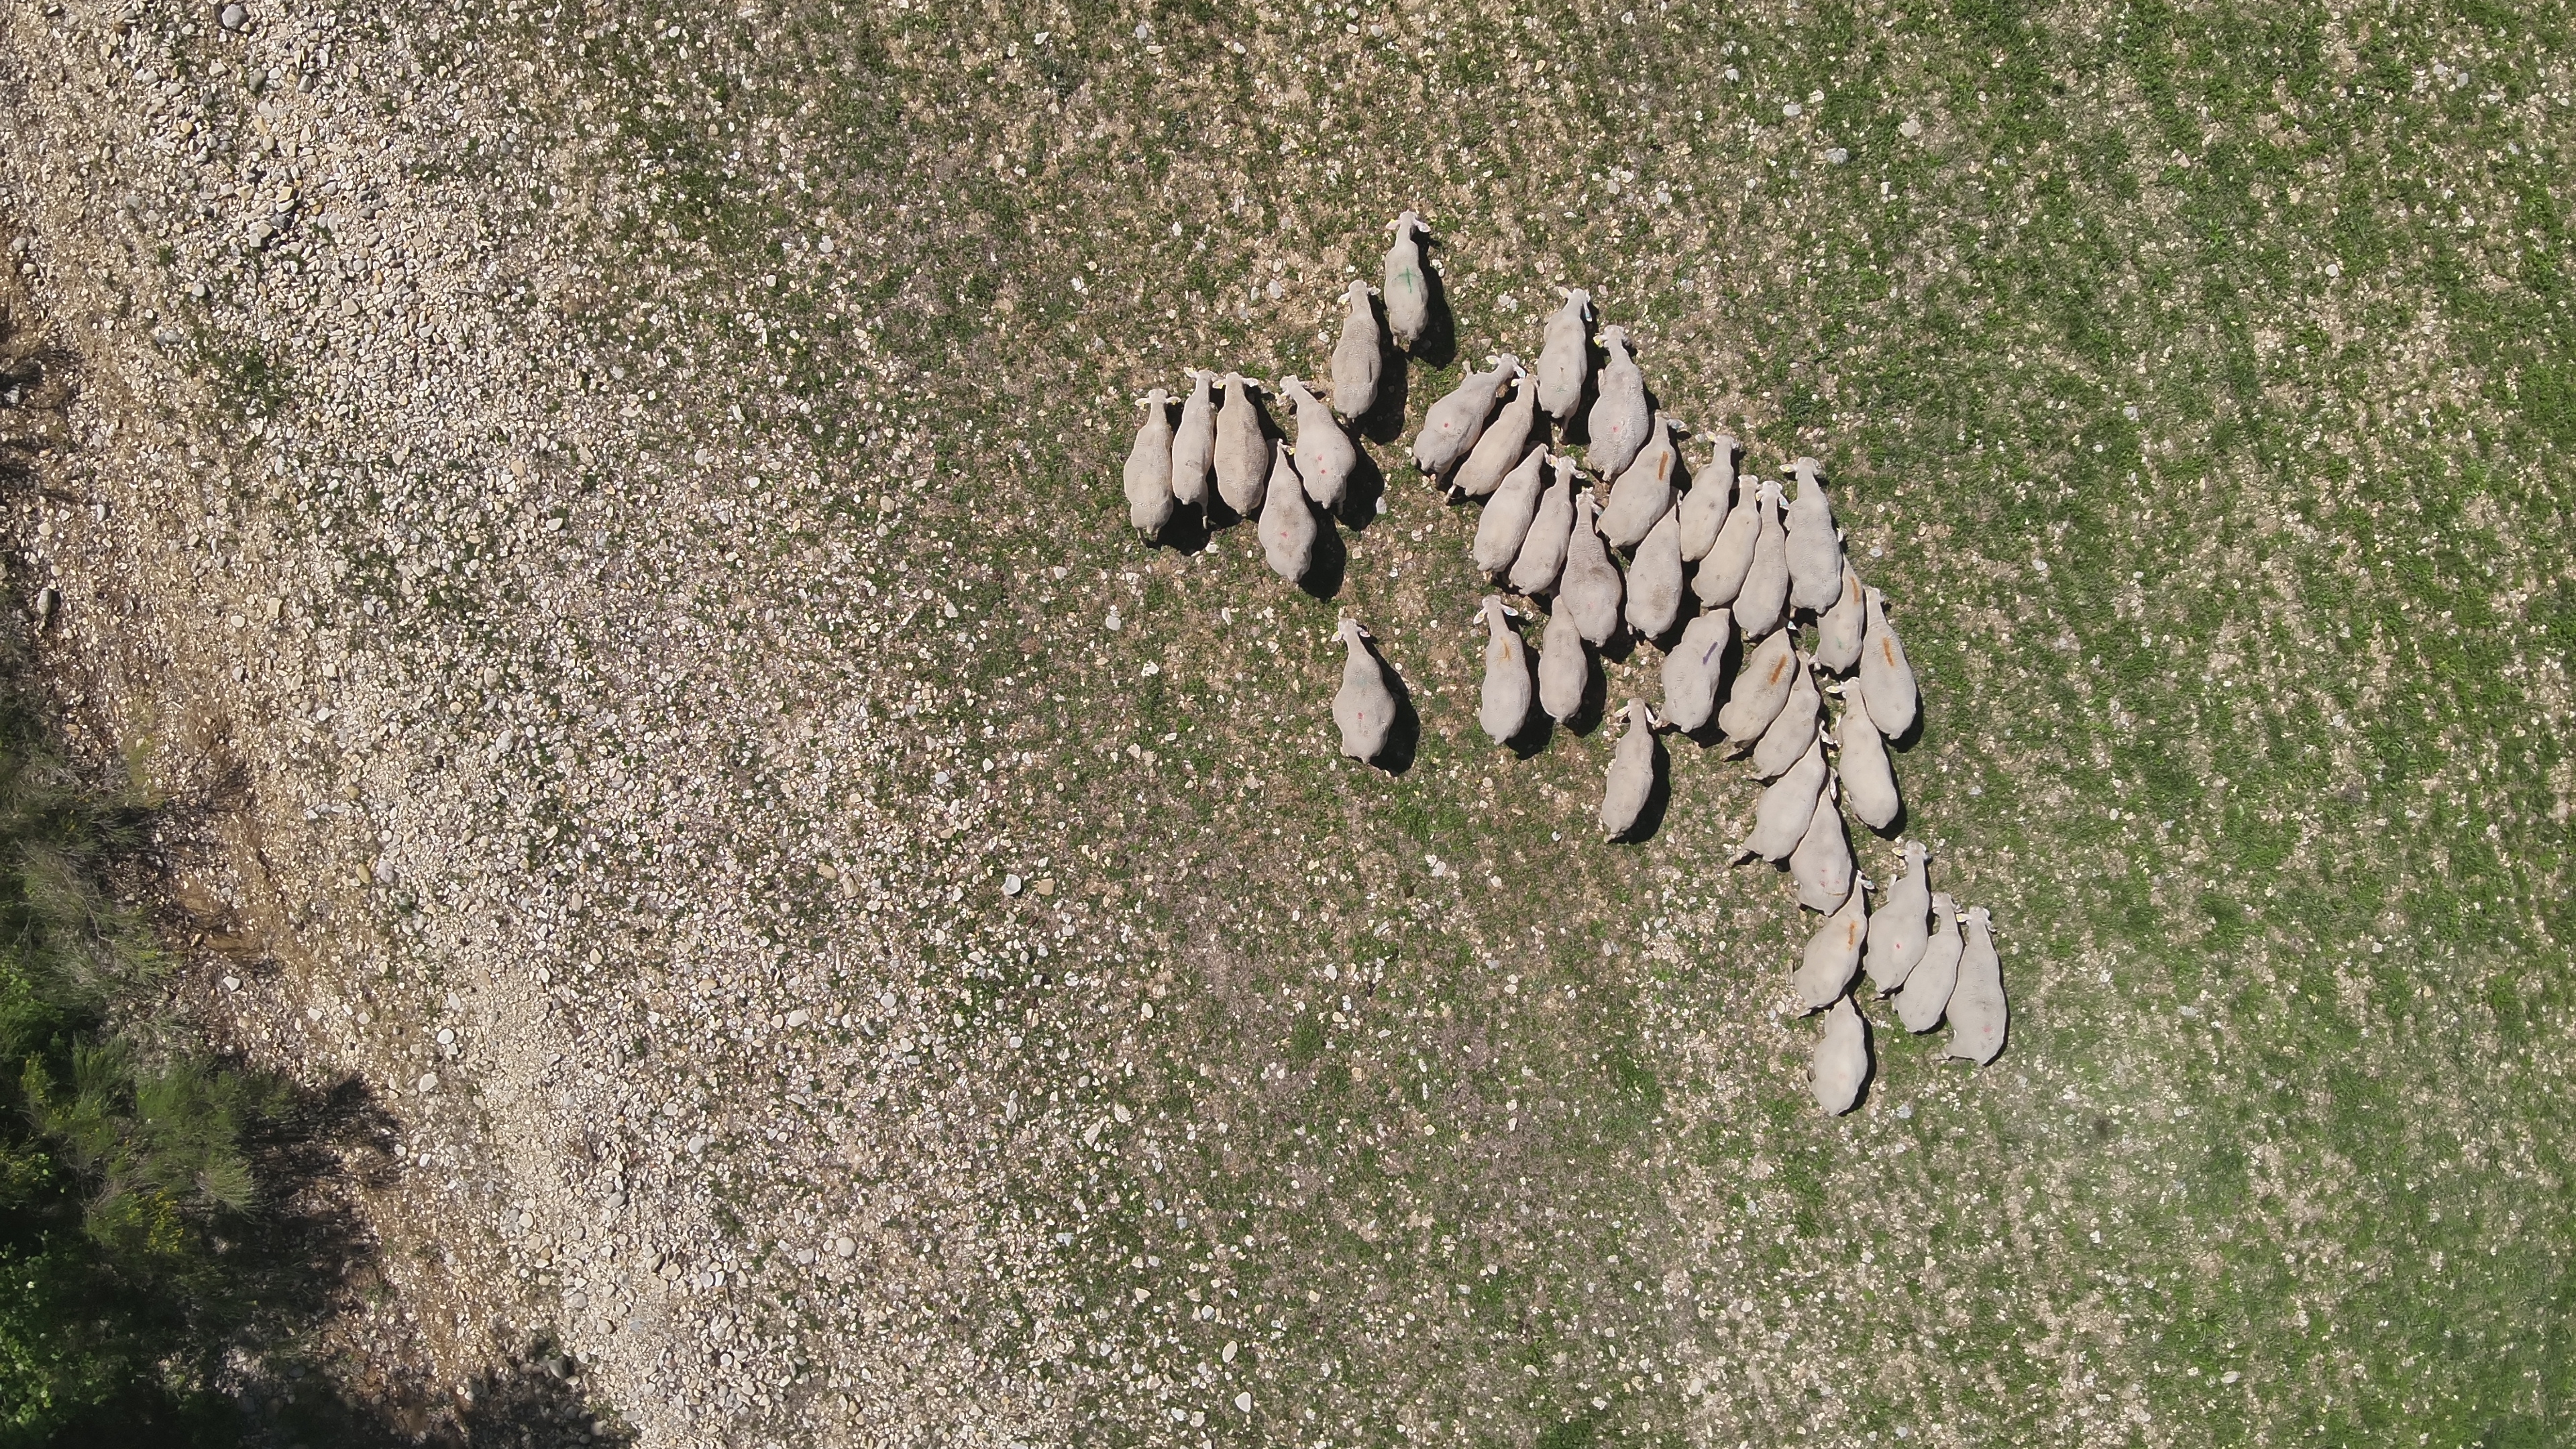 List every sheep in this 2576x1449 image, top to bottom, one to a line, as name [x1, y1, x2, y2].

sheep [1378, 210, 1436, 347]
sheep [1322, 280, 1387, 423]
sheep [1533, 285, 1598, 425]
sheep [1582, 325, 1649, 481]
sheep [1403, 352, 1522, 477]
sheep [1207, 370, 1271, 516]
sheep [1167, 371, 1221, 510]
sheep [1442, 372, 1540, 505]
sheep [1275, 375, 1356, 512]
sheep [1119, 386, 1179, 538]
sheep [1597, 409, 1682, 549]
sheep [1678, 430, 1739, 563]
sheep [1257, 437, 1318, 584]
sheep [1472, 440, 1550, 573]
sheep [1507, 454, 1588, 595]
sheep [1780, 458, 1838, 612]
sheep [1690, 475, 1763, 607]
sheep [1732, 480, 1792, 638]
sheep [1560, 486, 1623, 649]
sheep [1624, 486, 1684, 639]
sheep [1812, 551, 1868, 674]
sheep [1859, 583, 1918, 740]
sheep [1537, 589, 1591, 725]
sheep [1468, 596, 1534, 745]
sheep [1654, 604, 1737, 733]
sheep [1717, 616, 1803, 740]
sheep [1327, 620, 1395, 767]
sheep [1747, 649, 1821, 781]
sheep [1822, 676, 1902, 828]
sheep [1595, 701, 1658, 840]
sheep [1731, 722, 1834, 863]
sheep [1788, 763, 1852, 919]
sheep [1865, 837, 1939, 987]
sheep [1786, 881, 1871, 1012]
sheep [1888, 891, 1964, 1034]
sheep [1935, 903, 2008, 1067]
sheep [1803, 995, 1872, 1116]